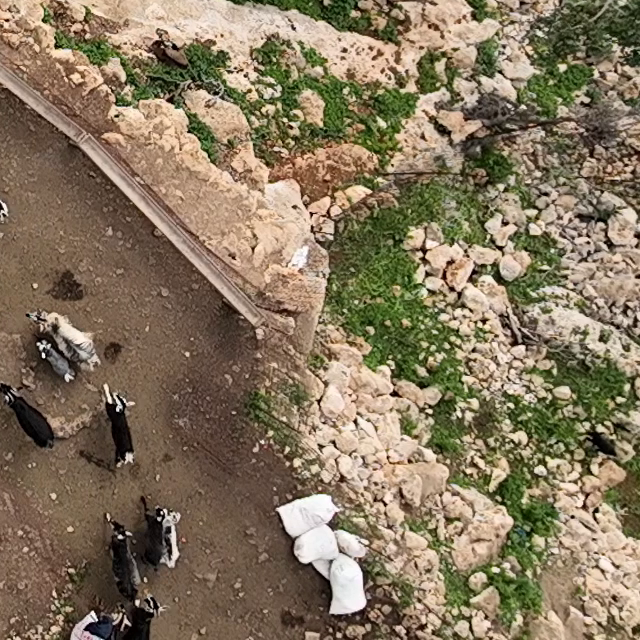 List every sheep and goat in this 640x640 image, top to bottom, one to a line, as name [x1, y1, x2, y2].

goat [0, 173, 7, 220]
goat [25, 312, 100, 372]
goat [35, 341, 71, 380]
goat [0, 381, 54, 449]
goat [102, 382, 134, 468]
goat [140, 500, 164, 568]
goat [164, 509, 180, 570]
goat [109, 520, 139, 601]
goat [128, 595, 162, 635]
goat [103, 603, 129, 635]